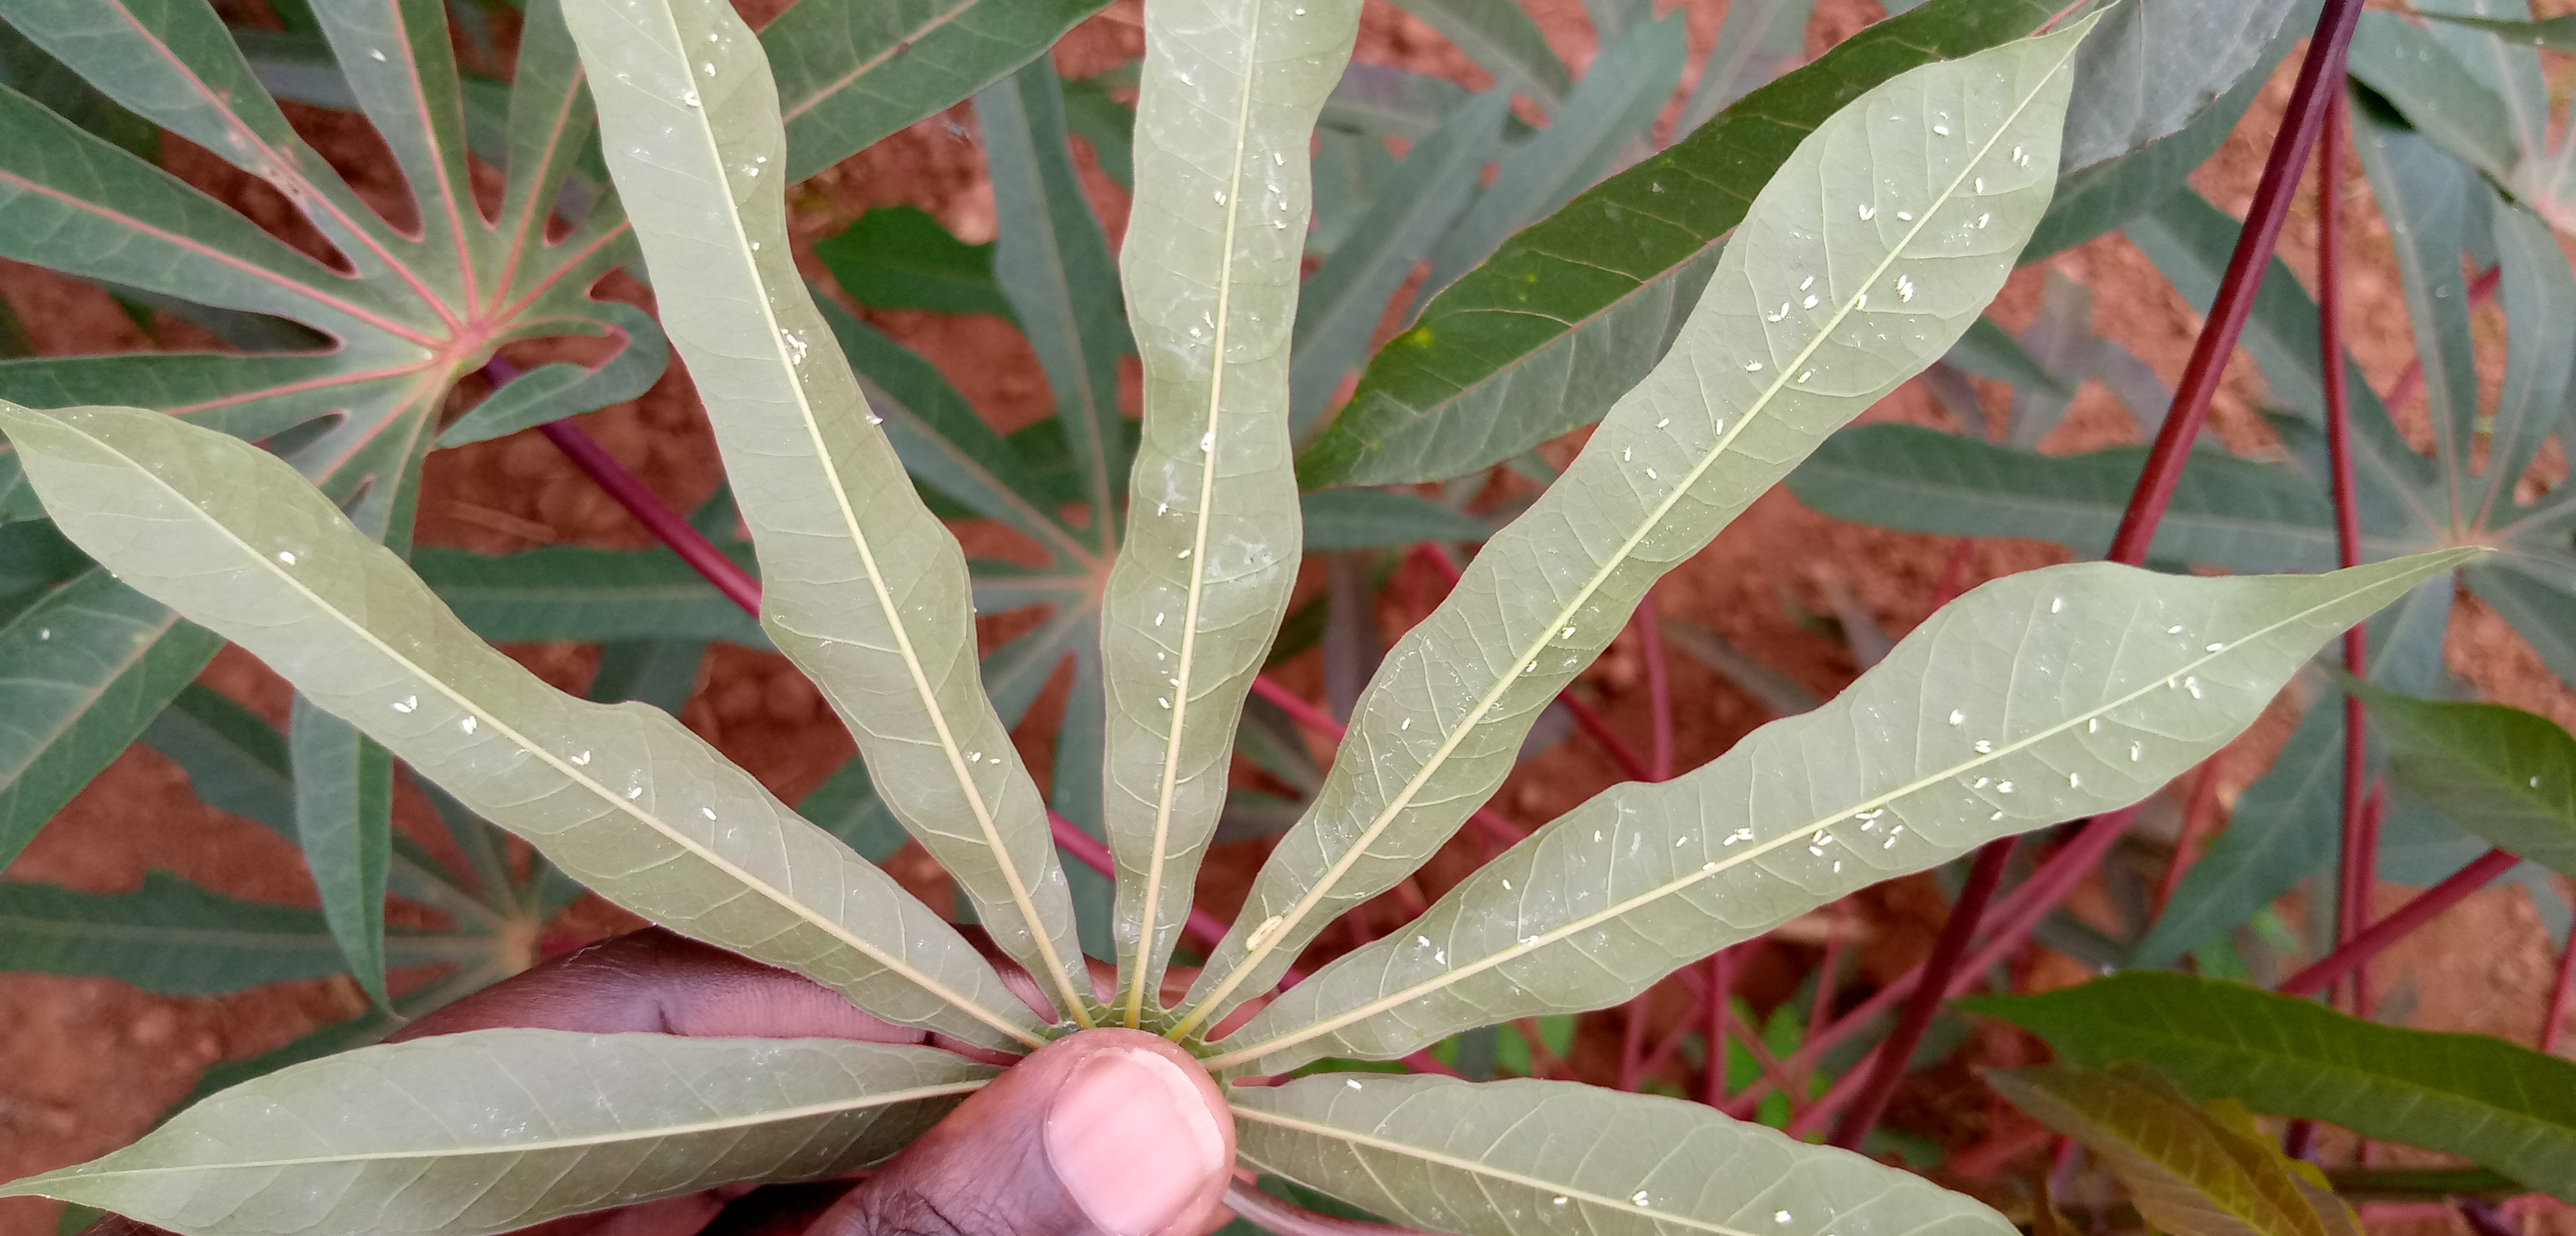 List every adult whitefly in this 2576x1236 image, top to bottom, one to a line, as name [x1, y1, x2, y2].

whitefly [1293, 8, 1308, 17]
whitefly [708, 32, 720, 44]
whitefly [706, 60, 720, 79]
whitefly [1180, 72, 1195, 88]
whitefly [681, 89, 696, 98]
whitefly [685, 99, 703, 108]
whitefly [1931, 123, 1951, 138]
whitefly [2012, 145, 2022, 162]
whitefly [1273, 151, 1286, 167]
whitefly [2019, 153, 2030, 168]
whitefly [755, 155, 768, 165]
whitefly [748, 166, 761, 180]
whitefly [1974, 176, 1985, 196]
whitefly [1267, 183, 1281, 194]
whitefly [1214, 191, 1222, 203]
whitefly [1219, 194, 1228, 207]
whitefly [1278, 200, 1288, 213]
whitefly [1857, 203, 1866, 221]
whitefly [1866, 206, 1875, 221]
whitefly [1895, 210, 1914, 223]
whitefly [1978, 212, 1991, 231]
whitefly [1272, 218, 1288, 232]
whitefly [751, 241, 761, 252]
whitefly [1799, 273, 1817, 292]
whitefly [1896, 273, 1907, 292]
whitefly [1899, 281, 1913, 297]
whitefly [1902, 288, 1915, 304]
whitefly [1802, 294, 1815, 305]
whitefly [1856, 294, 1868, 312]
whitefly [1804, 298, 1820, 310]
whitefly [1781, 301, 1790, 320]
whitefly [1766, 314, 1781, 324]
whitefly [780, 326, 790, 335]
whitefly [1189, 327, 1201, 336]
whitefly [785, 333, 799, 350]
whitefly [798, 341, 808, 349]
whitefly [799, 346, 809, 360]
whitefly [792, 352, 802, 367]
whitefly [1744, 360, 1765, 373]
whitefly [1795, 370, 1814, 385]
whitefly [869, 416, 885, 427]
whitefly [1654, 417, 1672, 431]
whitefly [1713, 417, 1725, 438]
whitefly [1200, 444, 1213, 454]
whitefly [1622, 445, 1634, 464]
whitefly [1645, 467, 1660, 481]
whitefly [1155, 500, 1169, 520]
whitefly [1175, 548, 1193, 561]
whitefly [280, 551, 298, 561]
whitefly [279, 554, 296, 568]
whitefly [2049, 595, 2063, 616]
whitefly [1153, 610, 1166, 628]
whitefly [2166, 623, 2182, 636]
whitefly [1560, 625, 1578, 641]
whitefly [2203, 641, 2225, 653]
whitefly [1524, 659, 1540, 675]
whitefly [2166, 675, 2177, 689]
whitefly [2183, 675, 2196, 689]
whitefly [1169, 677, 1180, 688]
whitefly [2188, 686, 2202, 701]
whitefly [410, 694, 419, 712]
whitefly [1157, 696, 1171, 711]
whitefly [391, 700, 412, 715]
whitefly [1949, 708, 1959, 726]
whitefly [1954, 713, 1964, 726]
whitefly [468, 714, 478, 731]
whitefly [1399, 715, 1414, 734]
whitefly [2087, 716, 2098, 735]
whitefly [461, 717, 473, 736]
whitefly [1975, 739, 1991, 746]
whitefly [1973, 745, 1991, 755]
whitefly [2128, 745, 2141, 763]
whitefly [582, 749, 592, 766]
whitefly [971, 749, 983, 764]
whitefly [569, 754, 585, 767]
whitefly [987, 757, 1003, 766]
whitefly [2068, 771, 2081, 790]
whitefly [1973, 776, 1989, 791]
whitefly [1995, 781, 2013, 790]
whitefly [626, 784, 645, 802]
whitefly [1998, 788, 2013, 794]
whitefly [701, 805, 719, 823]
whitefly [1871, 807, 1884, 819]
whitefly [1989, 810, 2003, 823]
whitefly [1853, 811, 1871, 821]
whitefly [1860, 819, 1875, 833]
whitefly [1889, 823, 1904, 836]
whitefly [1736, 827, 1752, 834]
whitefly [1593, 828, 1602, 845]
whitefly [1812, 829, 1823, 844]
whitefly [1722, 833, 1738, 848]
whitefly [1736, 834, 1754, 841]
whitefly [1674, 834, 1688, 848]
whitefly [1817, 834, 1834, 847]
whitefly [1882, 836, 1896, 852]
whitefly [1808, 845, 1824, 858]
whitefly [1833, 857, 1841, 876]
whitefly [1700, 861, 1716, 872]
whitefly [1501, 877, 1513, 892]
whitefly [1416, 933, 1432, 948]
whitefly [1433, 948, 1449, 968]
whitefly [1343, 1077, 1364, 1091]
whitefly [1631, 1189, 1649, 1203]
whitefly [1551, 1195, 1571, 1206]
whitefly [1635, 1199, 1650, 1207]
whitefly [1774, 1209, 1789, 1217]
whitefly [1774, 1214, 1792, 1224]